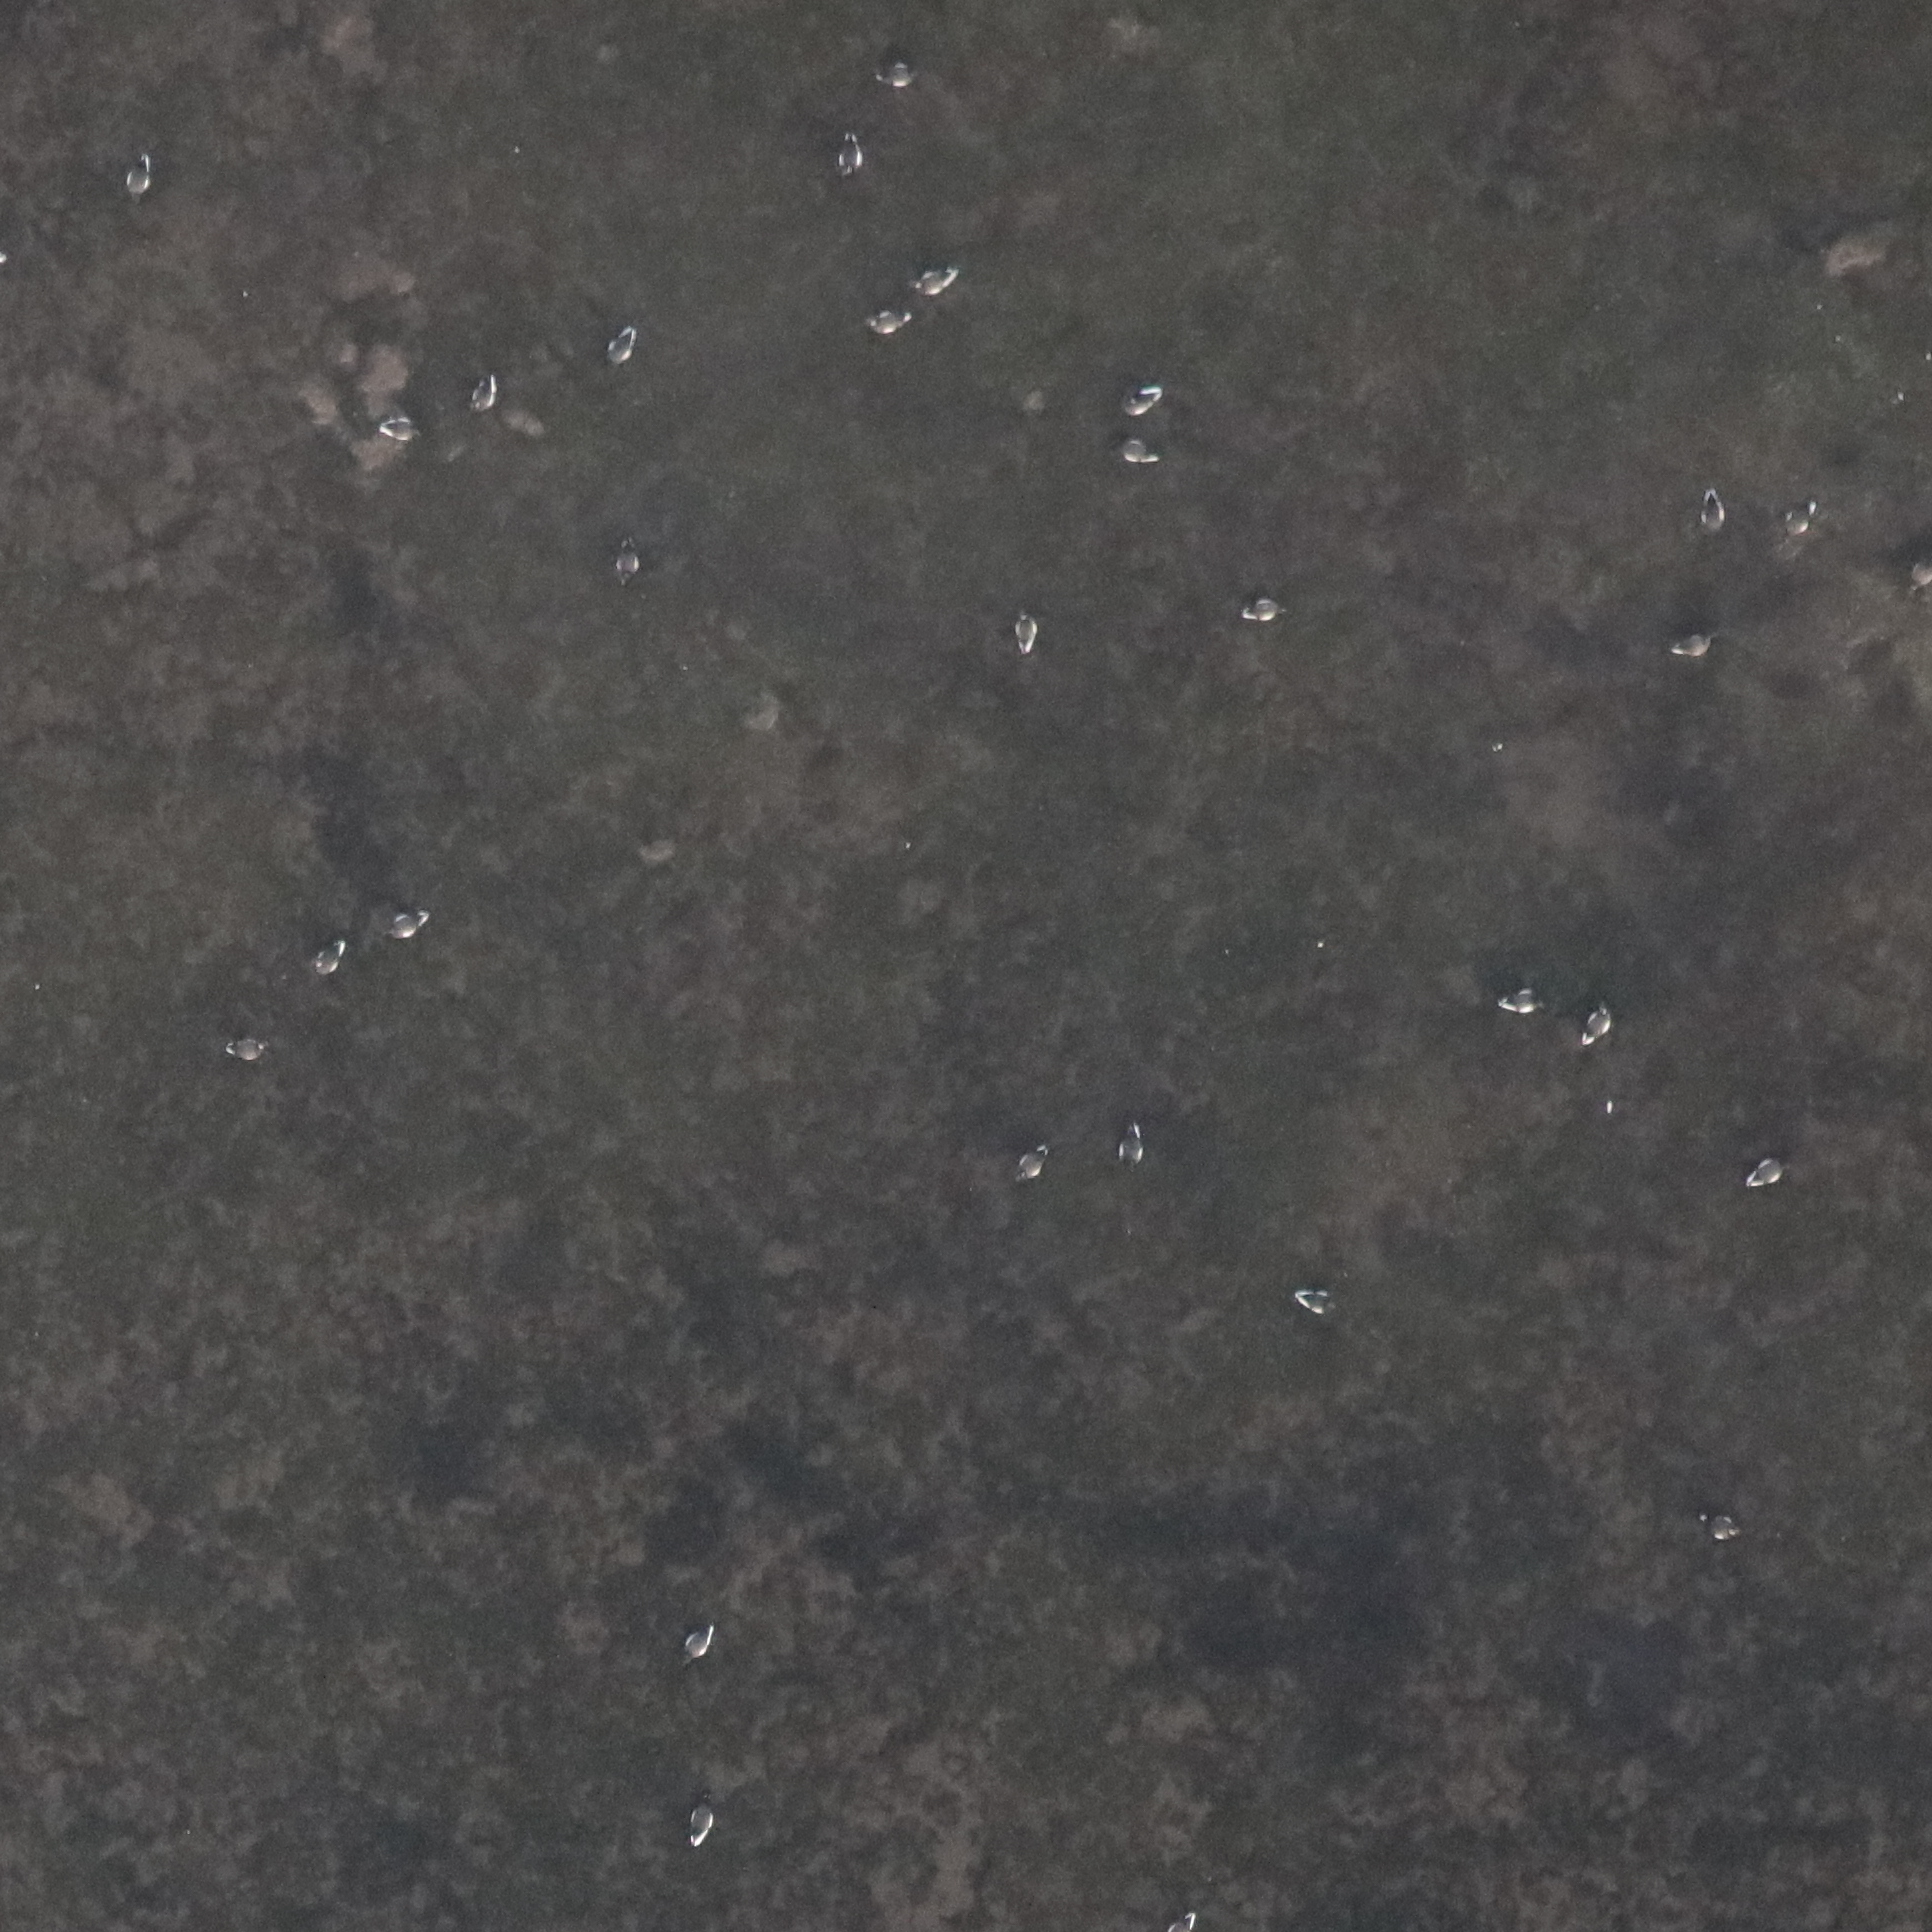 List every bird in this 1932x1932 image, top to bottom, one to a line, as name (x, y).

brant (899, 75)
brant (851, 154)
brant (139, 180)
brant (933, 282)
brant (890, 322)
brant (620, 347)
brant (485, 395)
brant (1140, 402)
brant (401, 428)
brant (1138, 452)
brant (1713, 513)
brant (1801, 519)
brant (628, 564)
brant (1925, 571)
brant (1262, 608)
brant (1025, 631)
brant (1692, 645)
brant (406, 924)
brant (328, 961)
brant (1522, 1000)
brant (1597, 1024)
brant (246, 1048)
brant (1132, 1147)
brant (1031, 1165)
brant (1768, 1173)
brant (1315, 1302)
brant (1722, 1527)
brant (700, 1644)
brant (701, 1823)